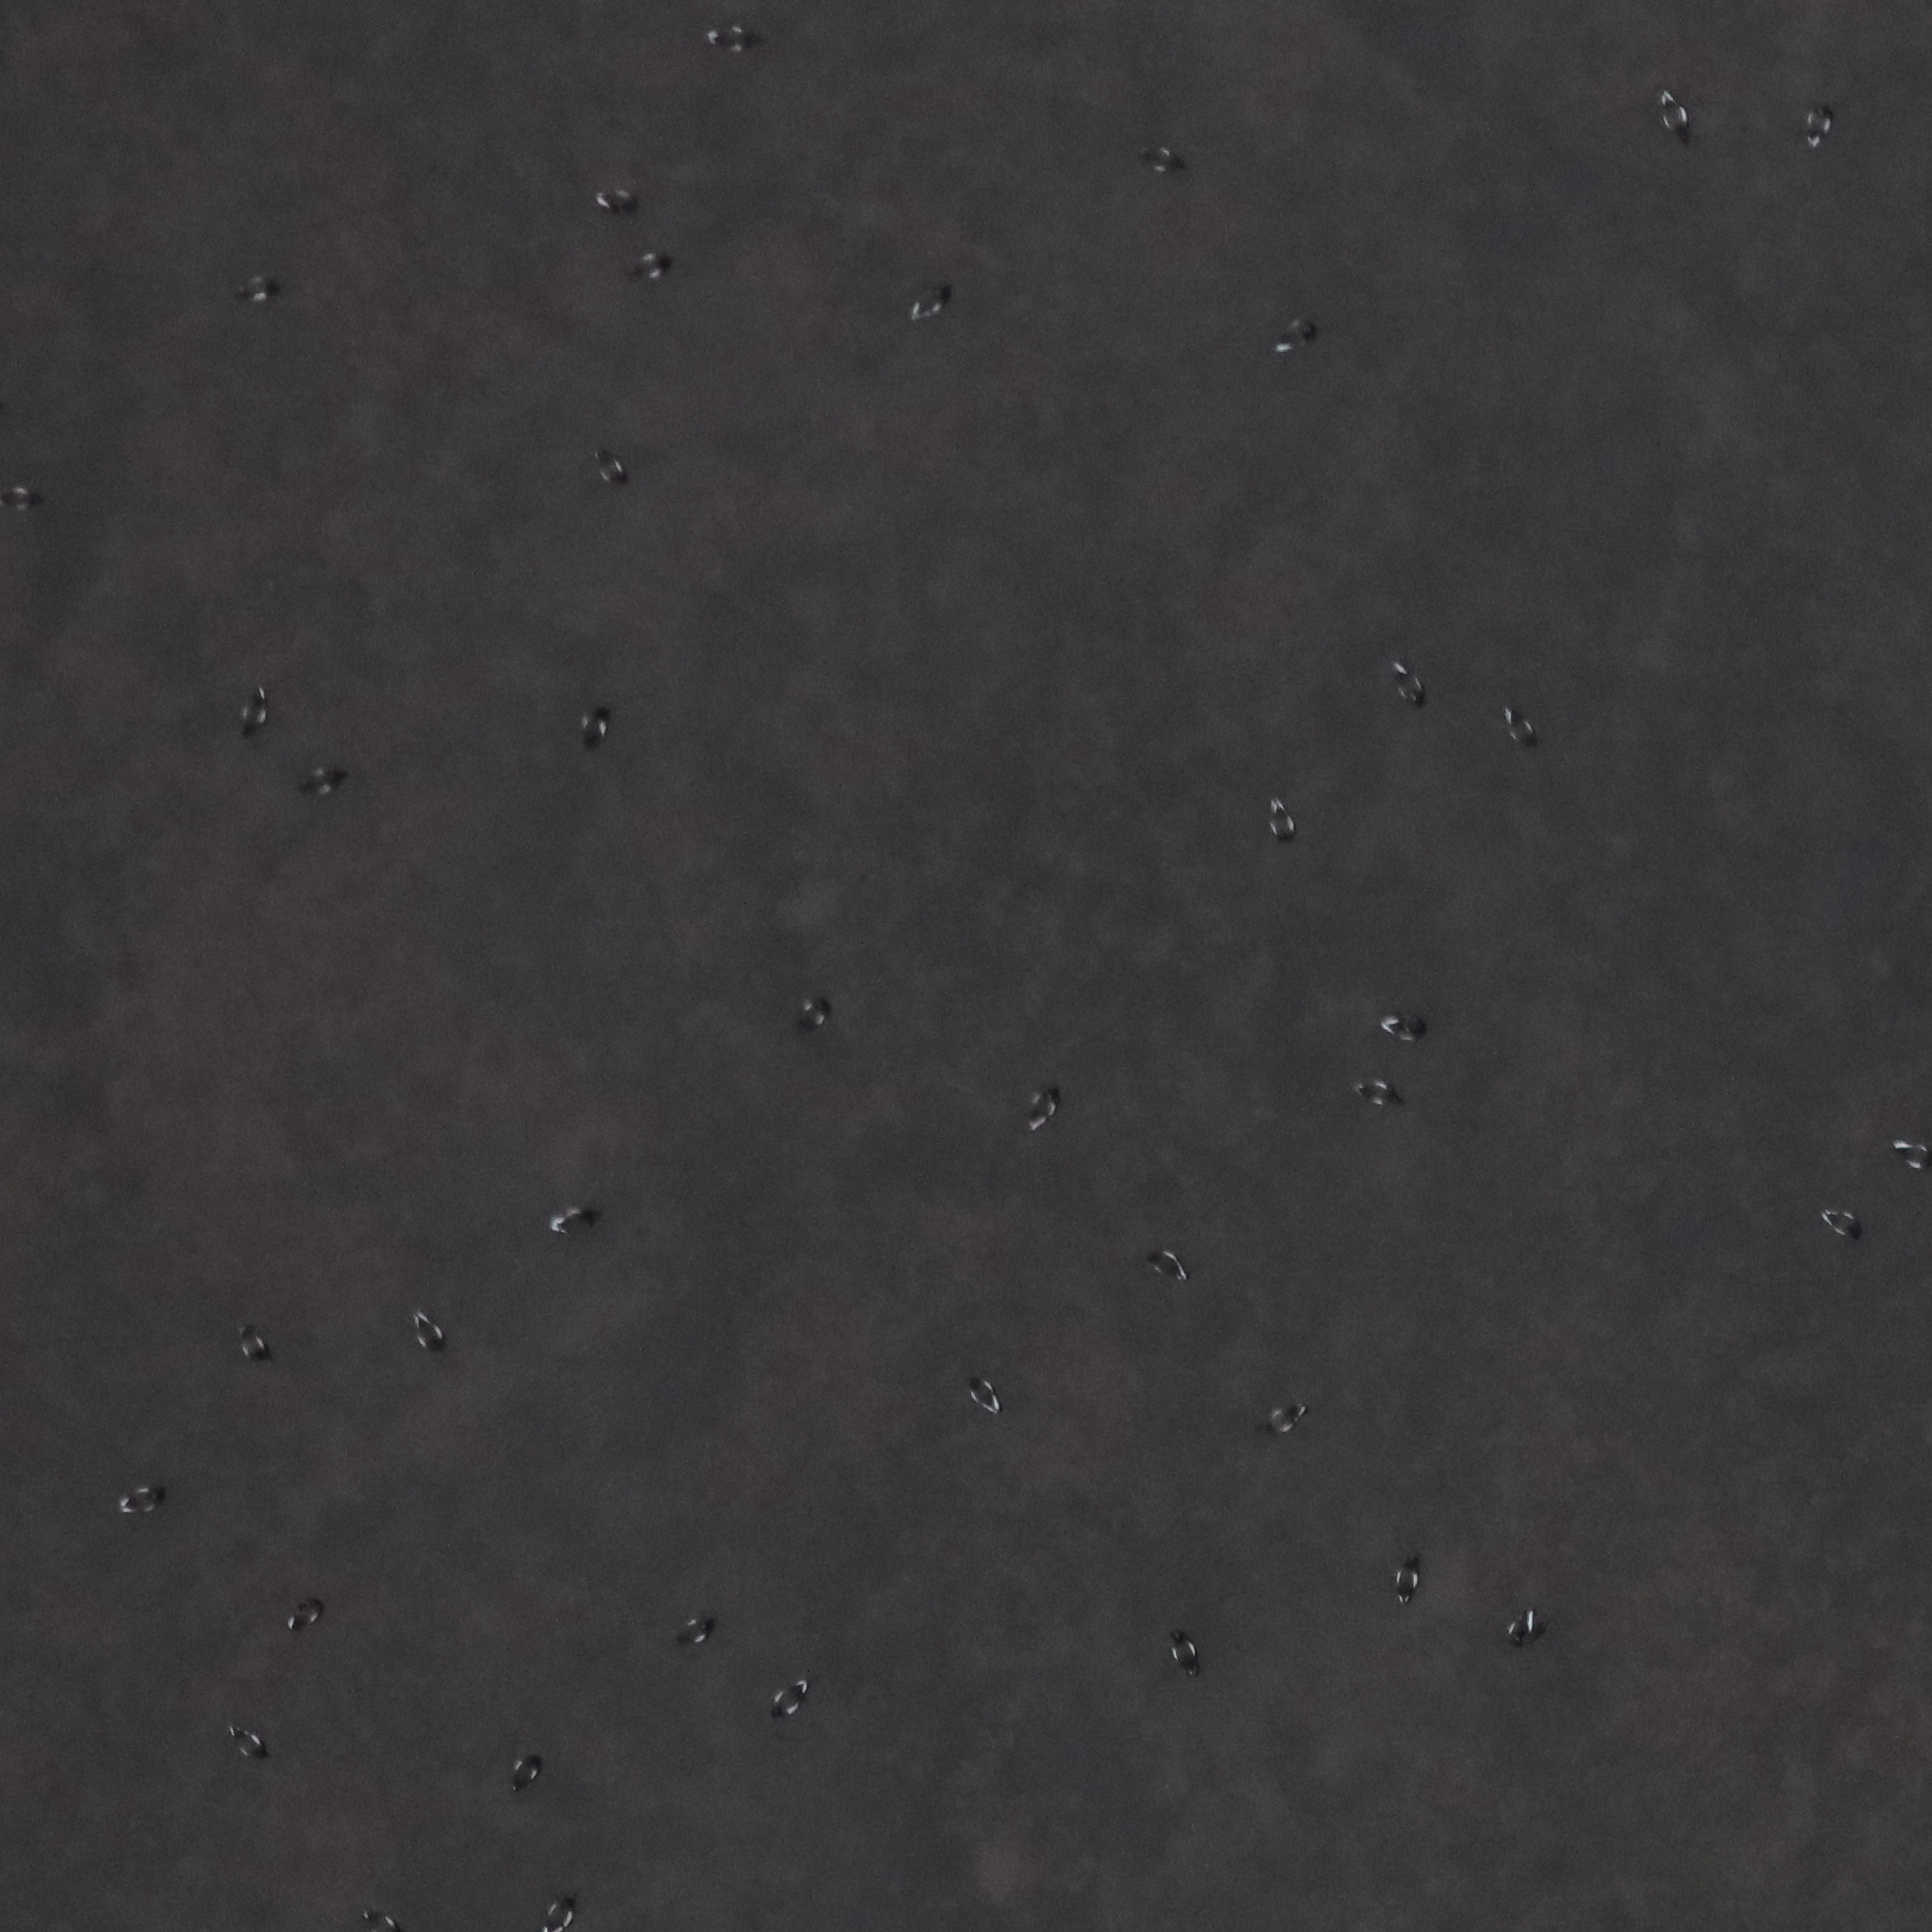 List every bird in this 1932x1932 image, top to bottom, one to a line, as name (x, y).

brant (734, 38)
brant (1677, 118)
brant (1819, 124)
brant (1160, 160)
brant (609, 193)
brant (654, 264)
brant (248, 295)
brant (926, 300)
brant (1287, 331)
brant (609, 467)
brant (18, 487)
brant (1408, 682)
brant (255, 711)
brant (596, 726)
brant (1521, 728)
brant (320, 782)
brant (1283, 822)
brant (810, 1023)
brant (1405, 1028)
brant (1380, 1090)
brant (1042, 1110)
brant (1916, 1153)
brant (572, 1221)
brant (1844, 1223)
brant (1170, 1266)
brant (429, 1333)
brant (252, 1345)
brant (984, 1394)
brant (1286, 1420)
brant (141, 1500)
brant (1409, 1579)
brant (296, 1617)
brant (693, 1622)
brant (1524, 1628)
brant (1186, 1652)
brant (791, 1700)
brant (251, 1742)
brant (519, 1775)
brant (560, 1920)
brant (386, 1929)